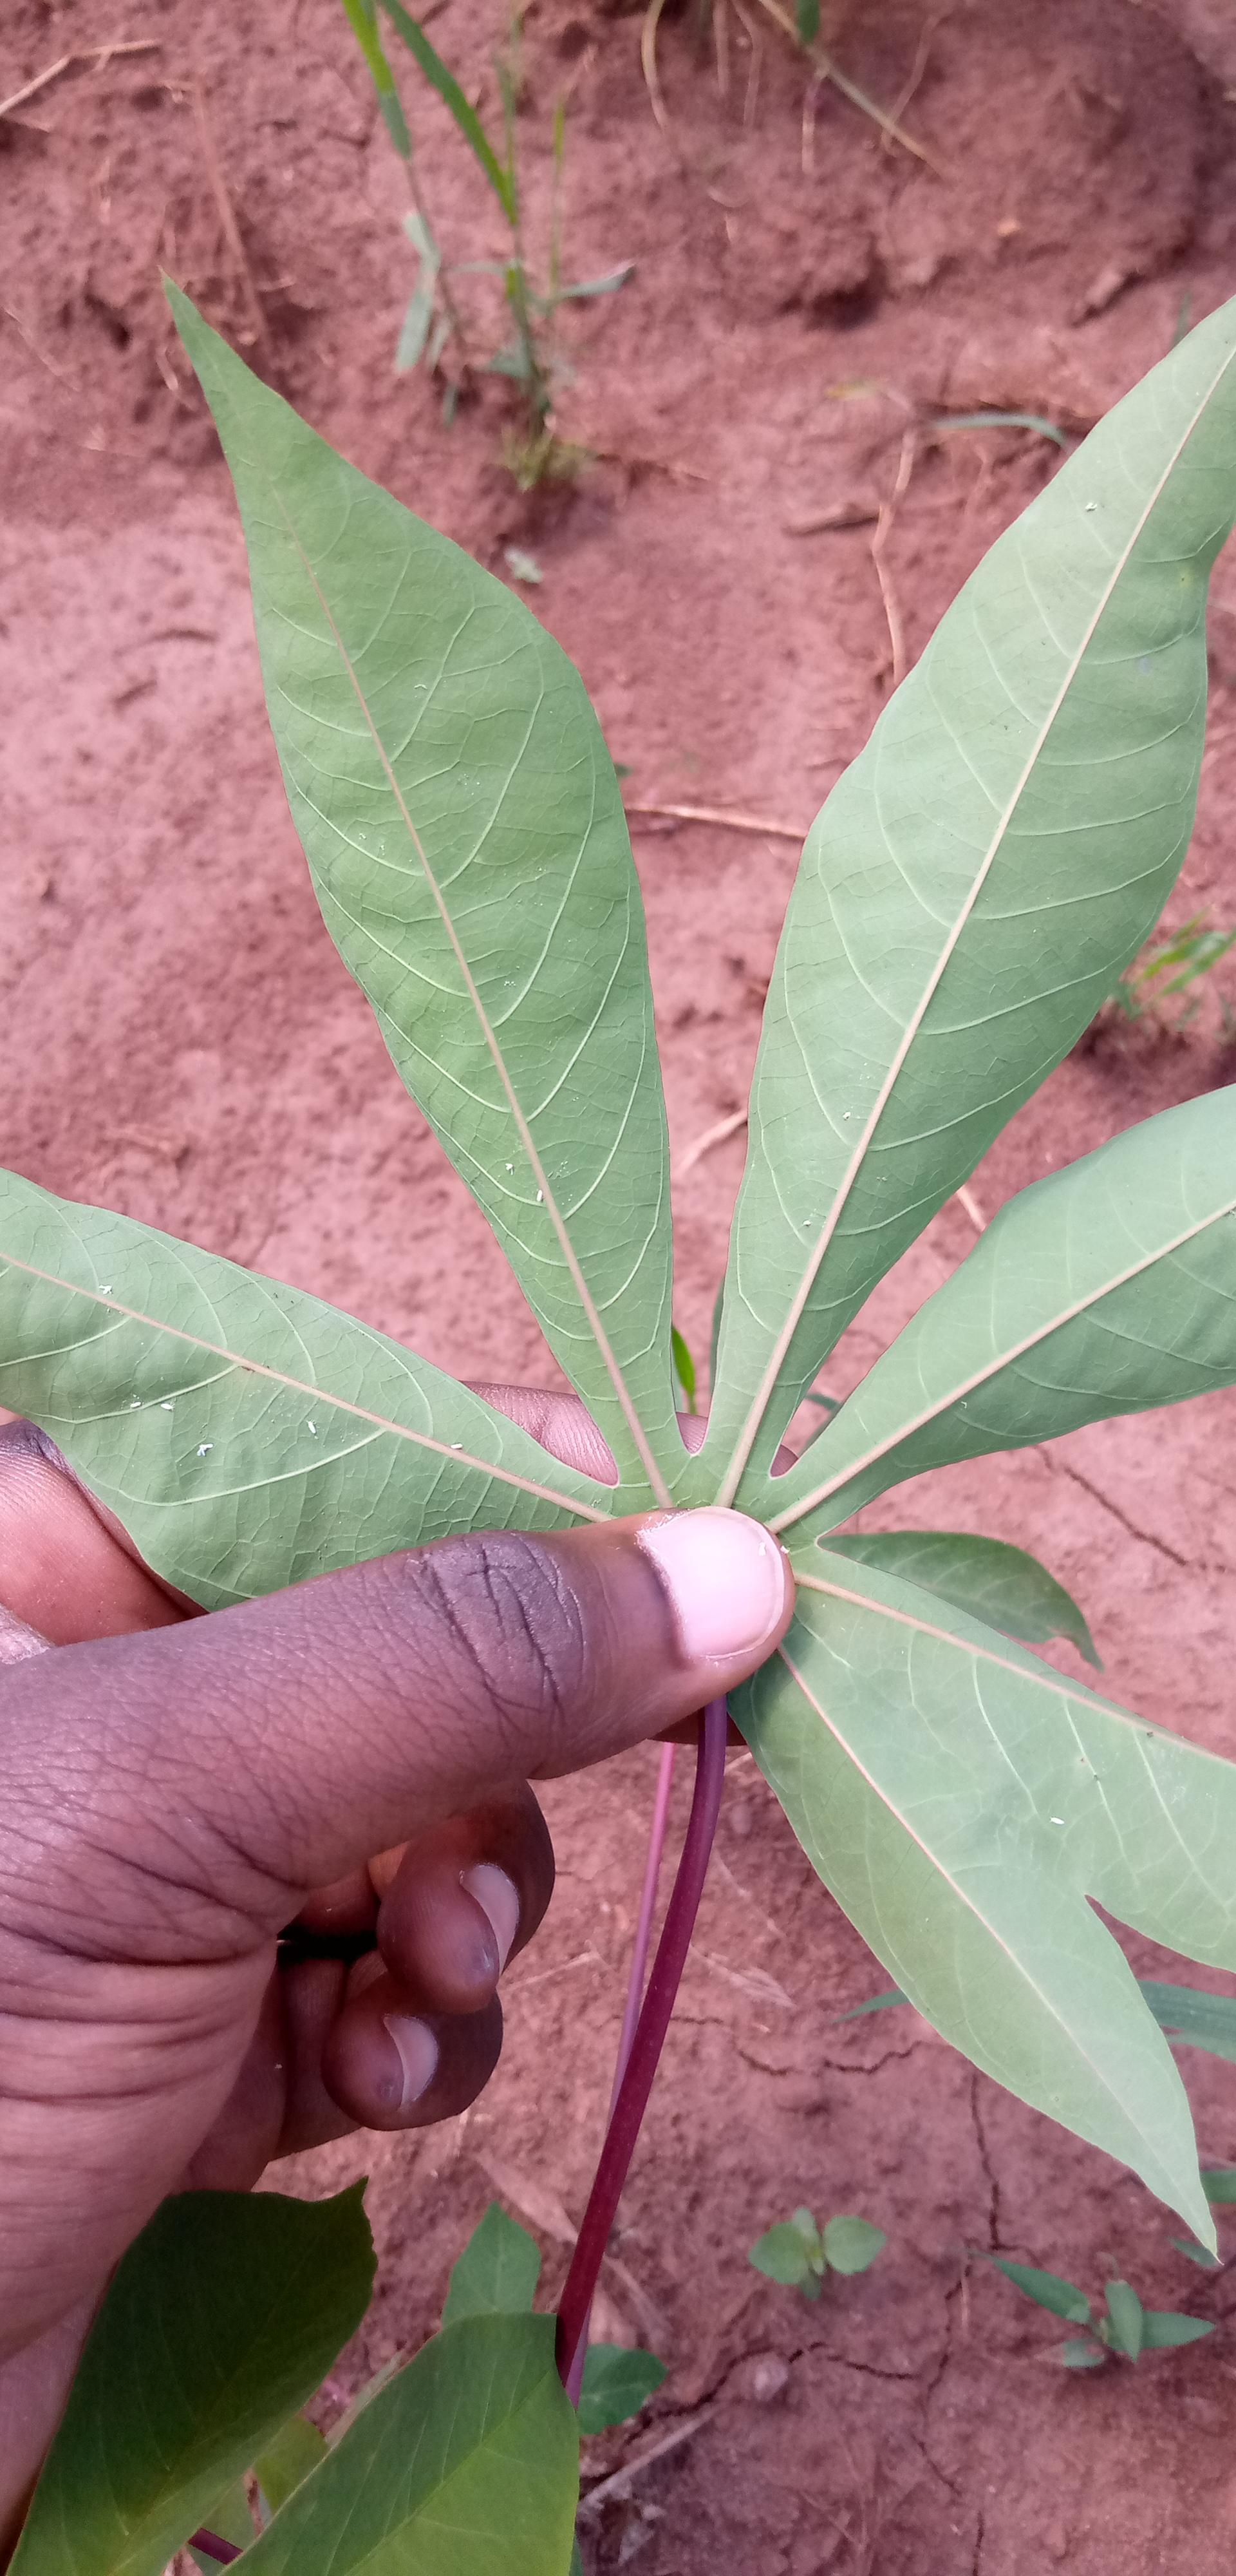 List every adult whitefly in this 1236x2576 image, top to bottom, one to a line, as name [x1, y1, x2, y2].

whitefly [498, 1152, 527, 1179]
whitefly [525, 1182, 547, 1213]
whitefly [93, 1276, 117, 1303]
whitefly [156, 1385, 180, 1419]
whitefly [119, 1390, 147, 1420]
whitefly [295, 1408, 324, 1450]
whitefly [189, 1432, 215, 1471]
whitefly [436, 1432, 464, 1466]